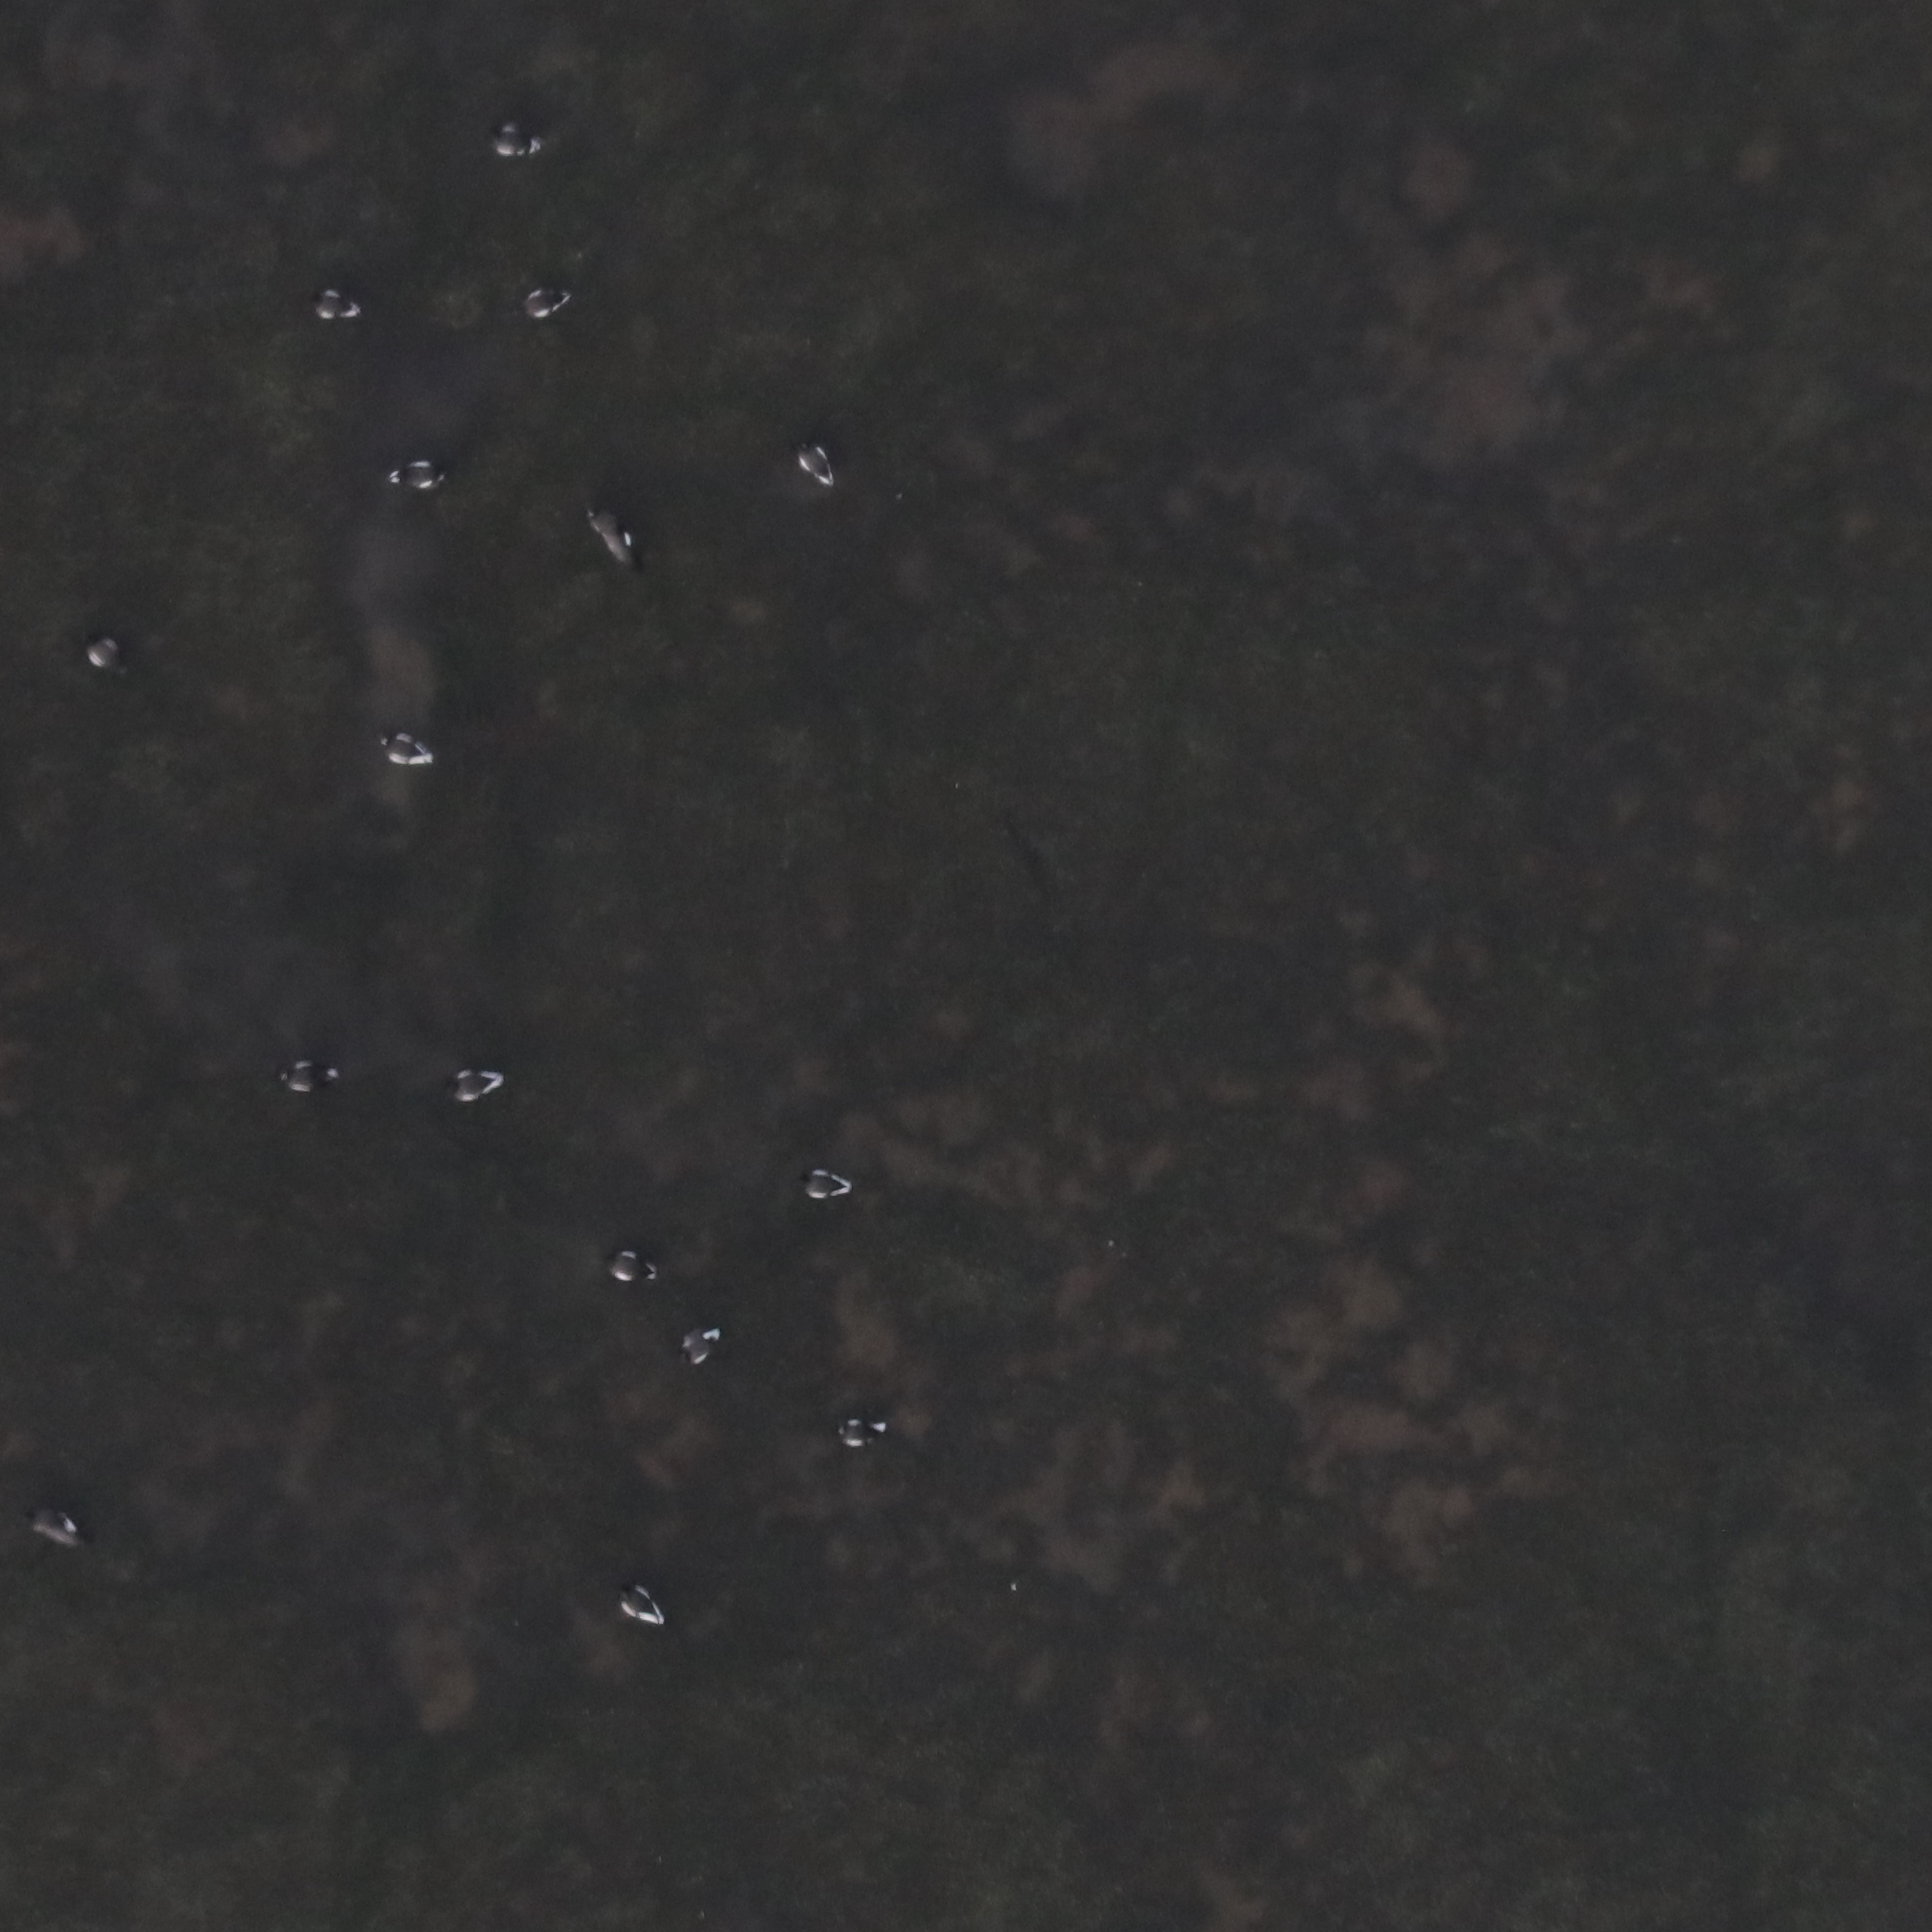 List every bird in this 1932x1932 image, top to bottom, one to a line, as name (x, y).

brant (508, 144)
brant (545, 304)
brant (335, 305)
brant (816, 463)
brant (417, 474)
brant (611, 534)
brant (102, 652)
brant (405, 747)
brant (306, 1075)
brant (471, 1087)
brant (824, 1186)
brant (628, 1265)
brant (698, 1346)
brant (858, 1431)
brant (52, 1525)
brant (640, 1603)